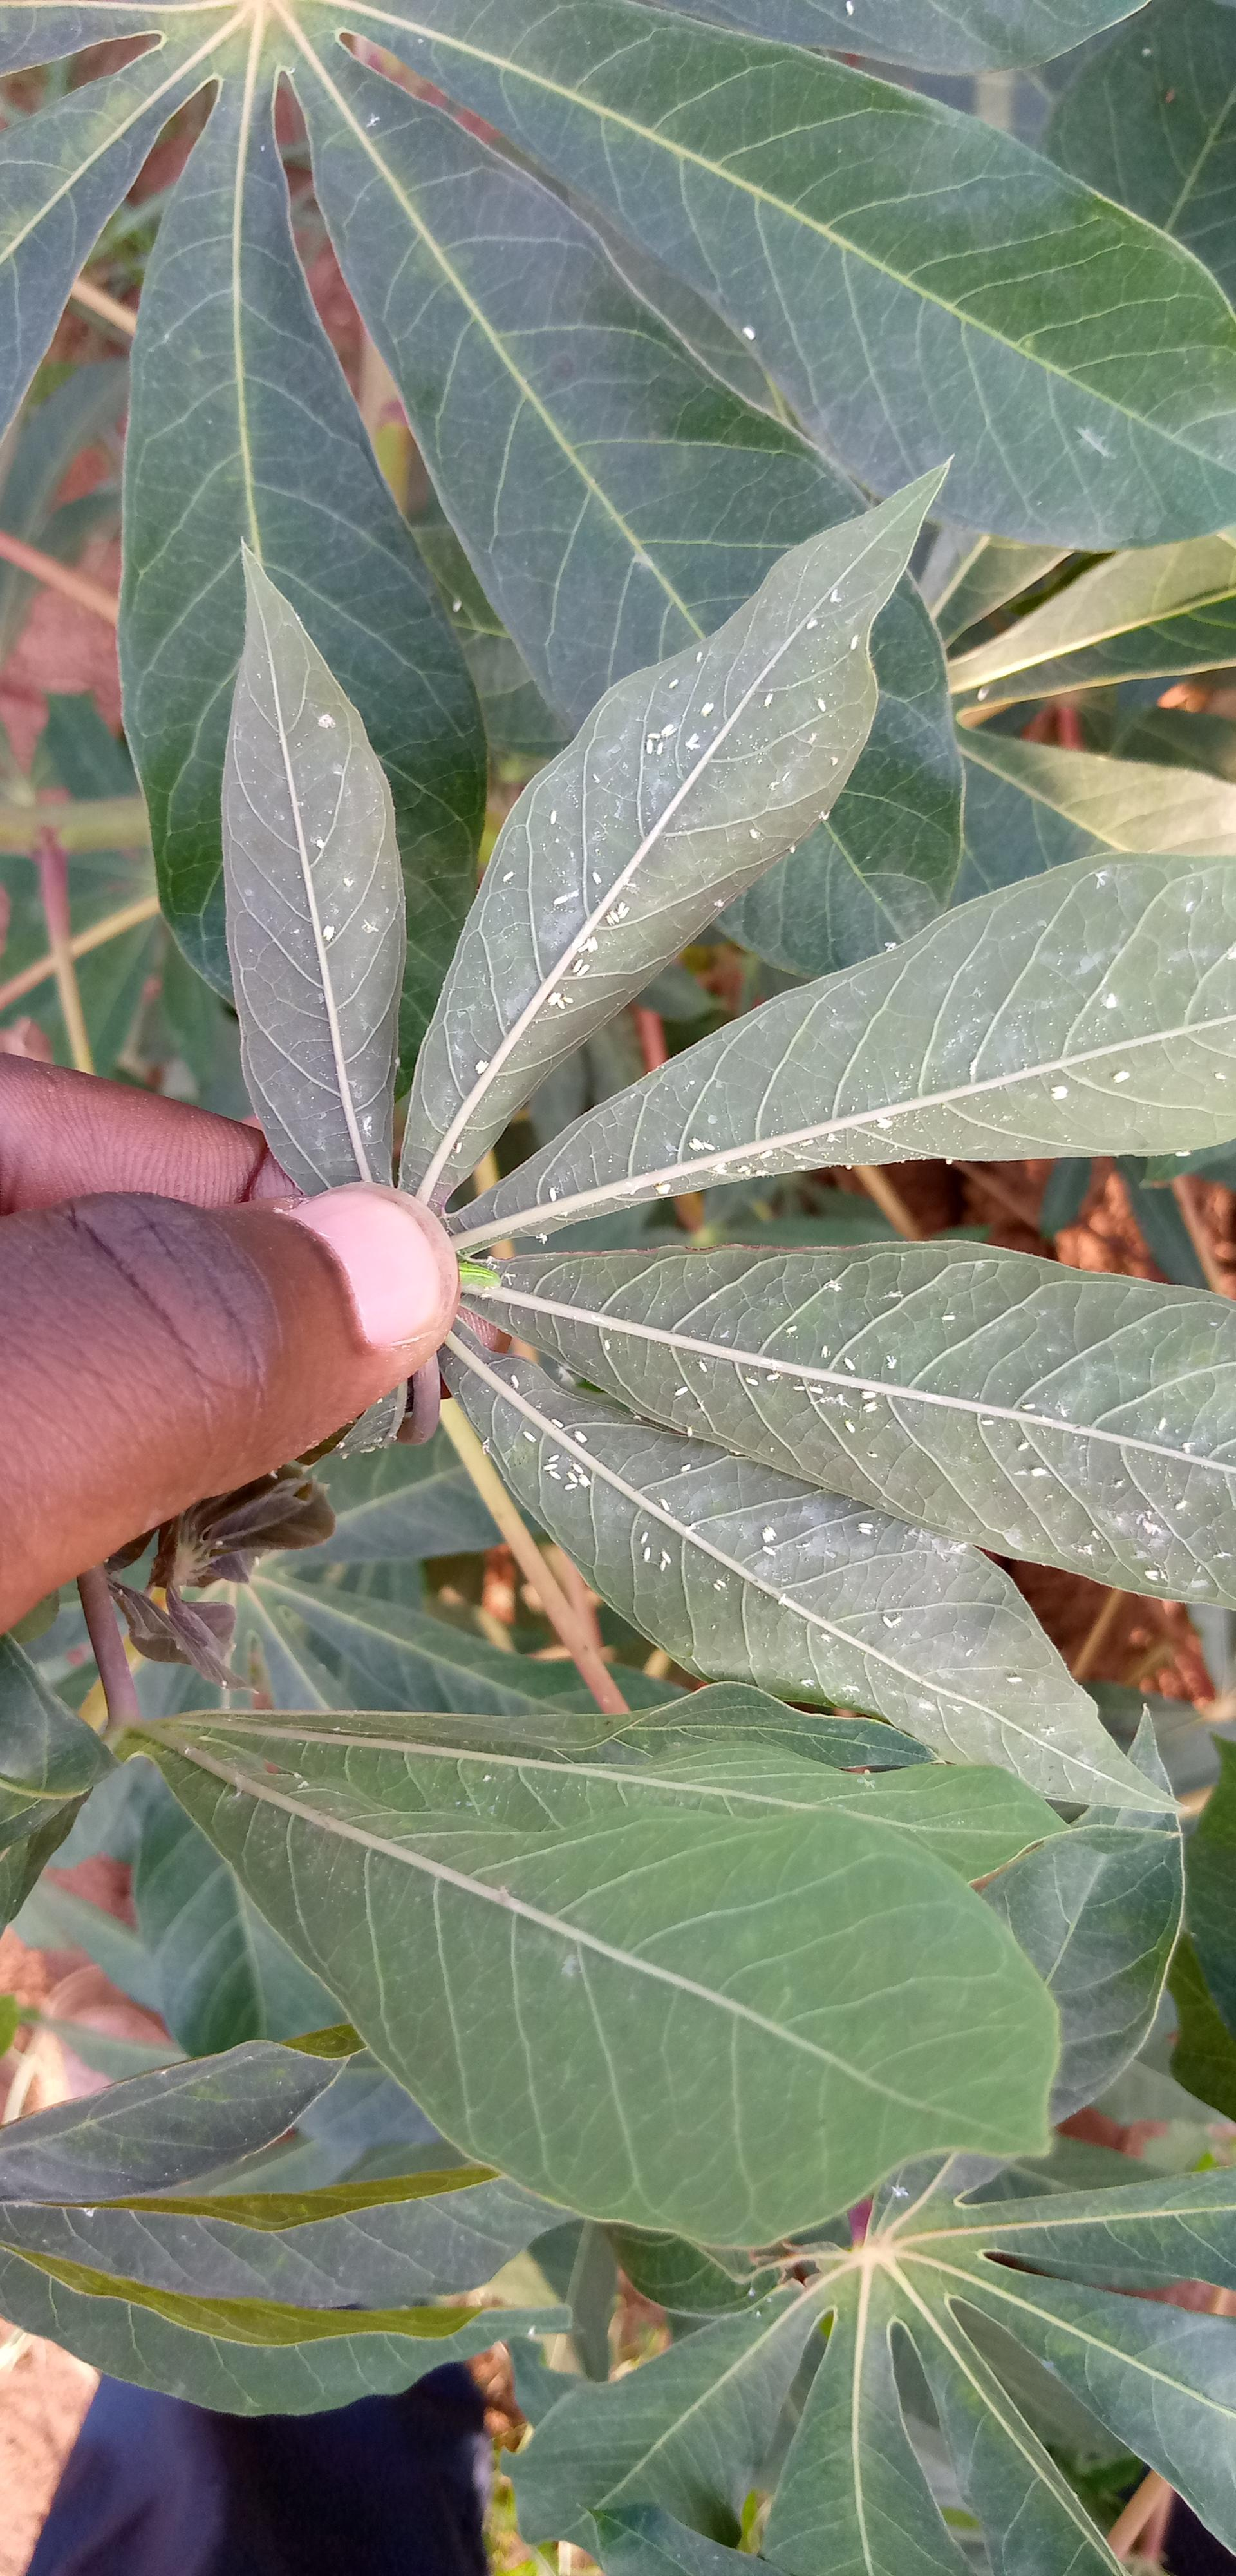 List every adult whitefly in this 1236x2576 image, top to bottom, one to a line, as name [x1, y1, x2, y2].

whitefly [844, 1, 856, 18]
whitefly [364, 111, 382, 130]
whitefly [740, 323, 760, 344]
whitefly [828, 586, 844, 605]
whitefly [451, 598, 464, 614]
whitefly [805, 616, 819, 632]
whitefly [848, 632, 865, 652]
whitefly [693, 649, 704, 665]
whitefly [666, 677, 679, 693]
whitefly [974, 686, 990, 705]
whitefly [760, 689, 778, 710]
whitefly [815, 694, 828, 714]
whitefly [700, 703, 714, 718]
whitefly [660, 723, 678, 737]
whitefly [684, 730, 701, 752]
whitefly [646, 731, 661, 741]
whitefly [645, 737, 653, 756]
whitefly [655, 741, 666, 755]
whitefly [827, 752, 841, 770]
whitefly [548, 808, 557, 826]
whitefly [817, 810, 831, 823]
whitefly [747, 826, 760, 841]
whitefly [315, 837, 327, 851]
whitefly [787, 844, 797, 855]
whitefly [1089, 869, 1110, 889]
whitefly [500, 869, 516, 884]
whitefly [590, 870, 603, 886]
whitefly [341, 876, 355, 889]
whitefly [568, 890, 580, 899]
whitefly [552, 895, 568, 907]
whitefly [617, 901, 625, 915]
whitefly [619, 906, 630, 920]
whitefly [608, 909, 620, 924]
whitefly [604, 915, 615, 927]
whitefly [359, 918, 380, 936]
whitefly [322, 925, 330, 938]
whitefly [326, 925, 334, 941]
whitefly [586, 936, 593, 954]
whitefly [592, 936, 599, 951]
whitefly [881, 940, 897, 953]
whitefly [578, 944, 588, 953]
whitefly [572, 958, 583, 974]
whitefly [577, 963, 590, 977]
whitefly [1104, 989, 1119, 1010]
whitefly [548, 992, 557, 1004]
whitefly [550, 992, 561, 1007]
whitefly [561, 995, 574, 1005]
whitefly [557, 999, 565, 1010]
whitefly [475, 1060, 483, 1071]
whitefly [478, 1062, 489, 1075]
whitefly [1112, 1068, 1132, 1084]
whitefly [1212, 1070, 1228, 1083]
whitefly [1049, 1084, 1069, 1093]
whitefly [1050, 1092, 1069, 1101]
whitefly [360, 1113, 375, 1133]
whitefly [874, 1117, 896, 1131]
whitefly [691, 1137, 704, 1151]
whitefly [798, 1138, 815, 1148]
whitefly [453, 1141, 465, 1155]
whitefly [702, 1141, 716, 1152]
whitefly [688, 1142, 698, 1153]
whitefly [758, 1149, 774, 1161]
whitefly [792, 1153, 802, 1162]
whitefly [942, 1157, 954, 1166]
whitefly [712, 1161, 727, 1173]
whitefly [842, 1164, 854, 1171]
whitefly [736, 1164, 750, 1174]
whitefly [754, 1168, 771, 1178]
whitefly [717, 1168, 727, 1175]
whitefly [745, 1168, 752, 1178]
whitefly [653, 1180, 671, 1196]
whitefly [547, 1186, 559, 1202]
whitefly [534, 1231, 549, 1247]
whitefly [485, 1253, 498, 1267]
whitefly [503, 1270, 517, 1287]
whitefly [824, 1276, 844, 1294]
whitefly [939, 1312, 957, 1323]
whitefly [590, 1313, 606, 1325]
whitefly [784, 1323, 799, 1337]
whitefly [603, 1338, 612, 1352]
whitefly [818, 1344, 829, 1359]
whitefly [884, 1352, 899, 1370]
whitefly [843, 1356, 856, 1373]
whitefly [760, 1356, 783, 1372]
whitefly [696, 1358, 709, 1376]
whitefly [765, 1370, 782, 1384]
whitefly [509, 1373, 522, 1389]
whitefly [744, 1374, 759, 1388]
whitefly [790, 1383, 805, 1393]
whitefly [807, 1383, 825, 1397]
whitefly [672, 1385, 691, 1399]
whitefly [857, 1388, 878, 1400]
whitefly [376, 1397, 384, 1405]
whitefly [1018, 1400, 1038, 1411]
whitefly [862, 1401, 877, 1409]
whitefly [866, 1405, 879, 1414]
whitefly [1035, 1413, 1054, 1425]
whitefly [1156, 1414, 1170, 1432]
whitefly [550, 1417, 565, 1430]
whitefly [979, 1417, 997, 1428]
whitefly [843, 1418, 857, 1434]
whitefly [685, 1425, 694, 1438]
whitefly [521, 1428, 537, 1443]
whitefly [572, 1429, 590, 1446]
whitefly [1181, 1437, 1199, 1455]
whitefly [1015, 1439, 1031, 1453]
whitefly [337, 1441, 346, 1450]
whitefly [359, 1446, 377, 1455]
whitefly [341, 1452, 351, 1461]
whitefly [547, 1454, 561, 1464]
whitefly [570, 1462, 584, 1474]
whitefly [678, 1462, 692, 1472]
whitefly [542, 1463, 559, 1470]
whitefly [1029, 1464, 1047, 1477]
whitefly [547, 1469, 561, 1481]
whitefly [566, 1471, 578, 1484]
whitefly [578, 1474, 592, 1489]
whitefly [563, 1482, 579, 1492]
whitefly [658, 1496, 672, 1513]
whitefly [1173, 1498, 1188, 1513]
whitefly [1141, 1517, 1162, 1539]
whitefly [856, 1521, 874, 1531]
whitefly [767, 1524, 778, 1539]
whitefly [763, 1527, 774, 1542]
whitefly [857, 1528, 871, 1535]
whitefly [639, 1528, 649, 1546]
whitefly [761, 1529, 769, 1544]
whitefly [214, 1539, 224, 1548]
whitefly [760, 1544, 776, 1558]
whitefly [642, 1545, 651, 1564]
whitefly [659, 1548, 673, 1566]
whitefly [252, 1554, 261, 1567]
whitefly [658, 1559, 669, 1574]
whitefly [1142, 1568, 1160, 1576]
whitefly [1147, 1575, 1159, 1583]
whitefly [714, 1578, 727, 1589]
whitefly [711, 1582, 722, 1592]
whitefly [778, 1591, 790, 1609]
whitefly [881, 1615, 894, 1629]
whitefly [890, 1616, 904, 1627]
whitefly [819, 1631, 832, 1645]
whitefly [1004, 1675, 1022, 1684]
whitefly [799, 1676, 816, 1689]
whitefly [841, 1683, 860, 1696]
whitefly [944, 1700, 965, 1717]
whitefly [1037, 1723, 1057, 1738]